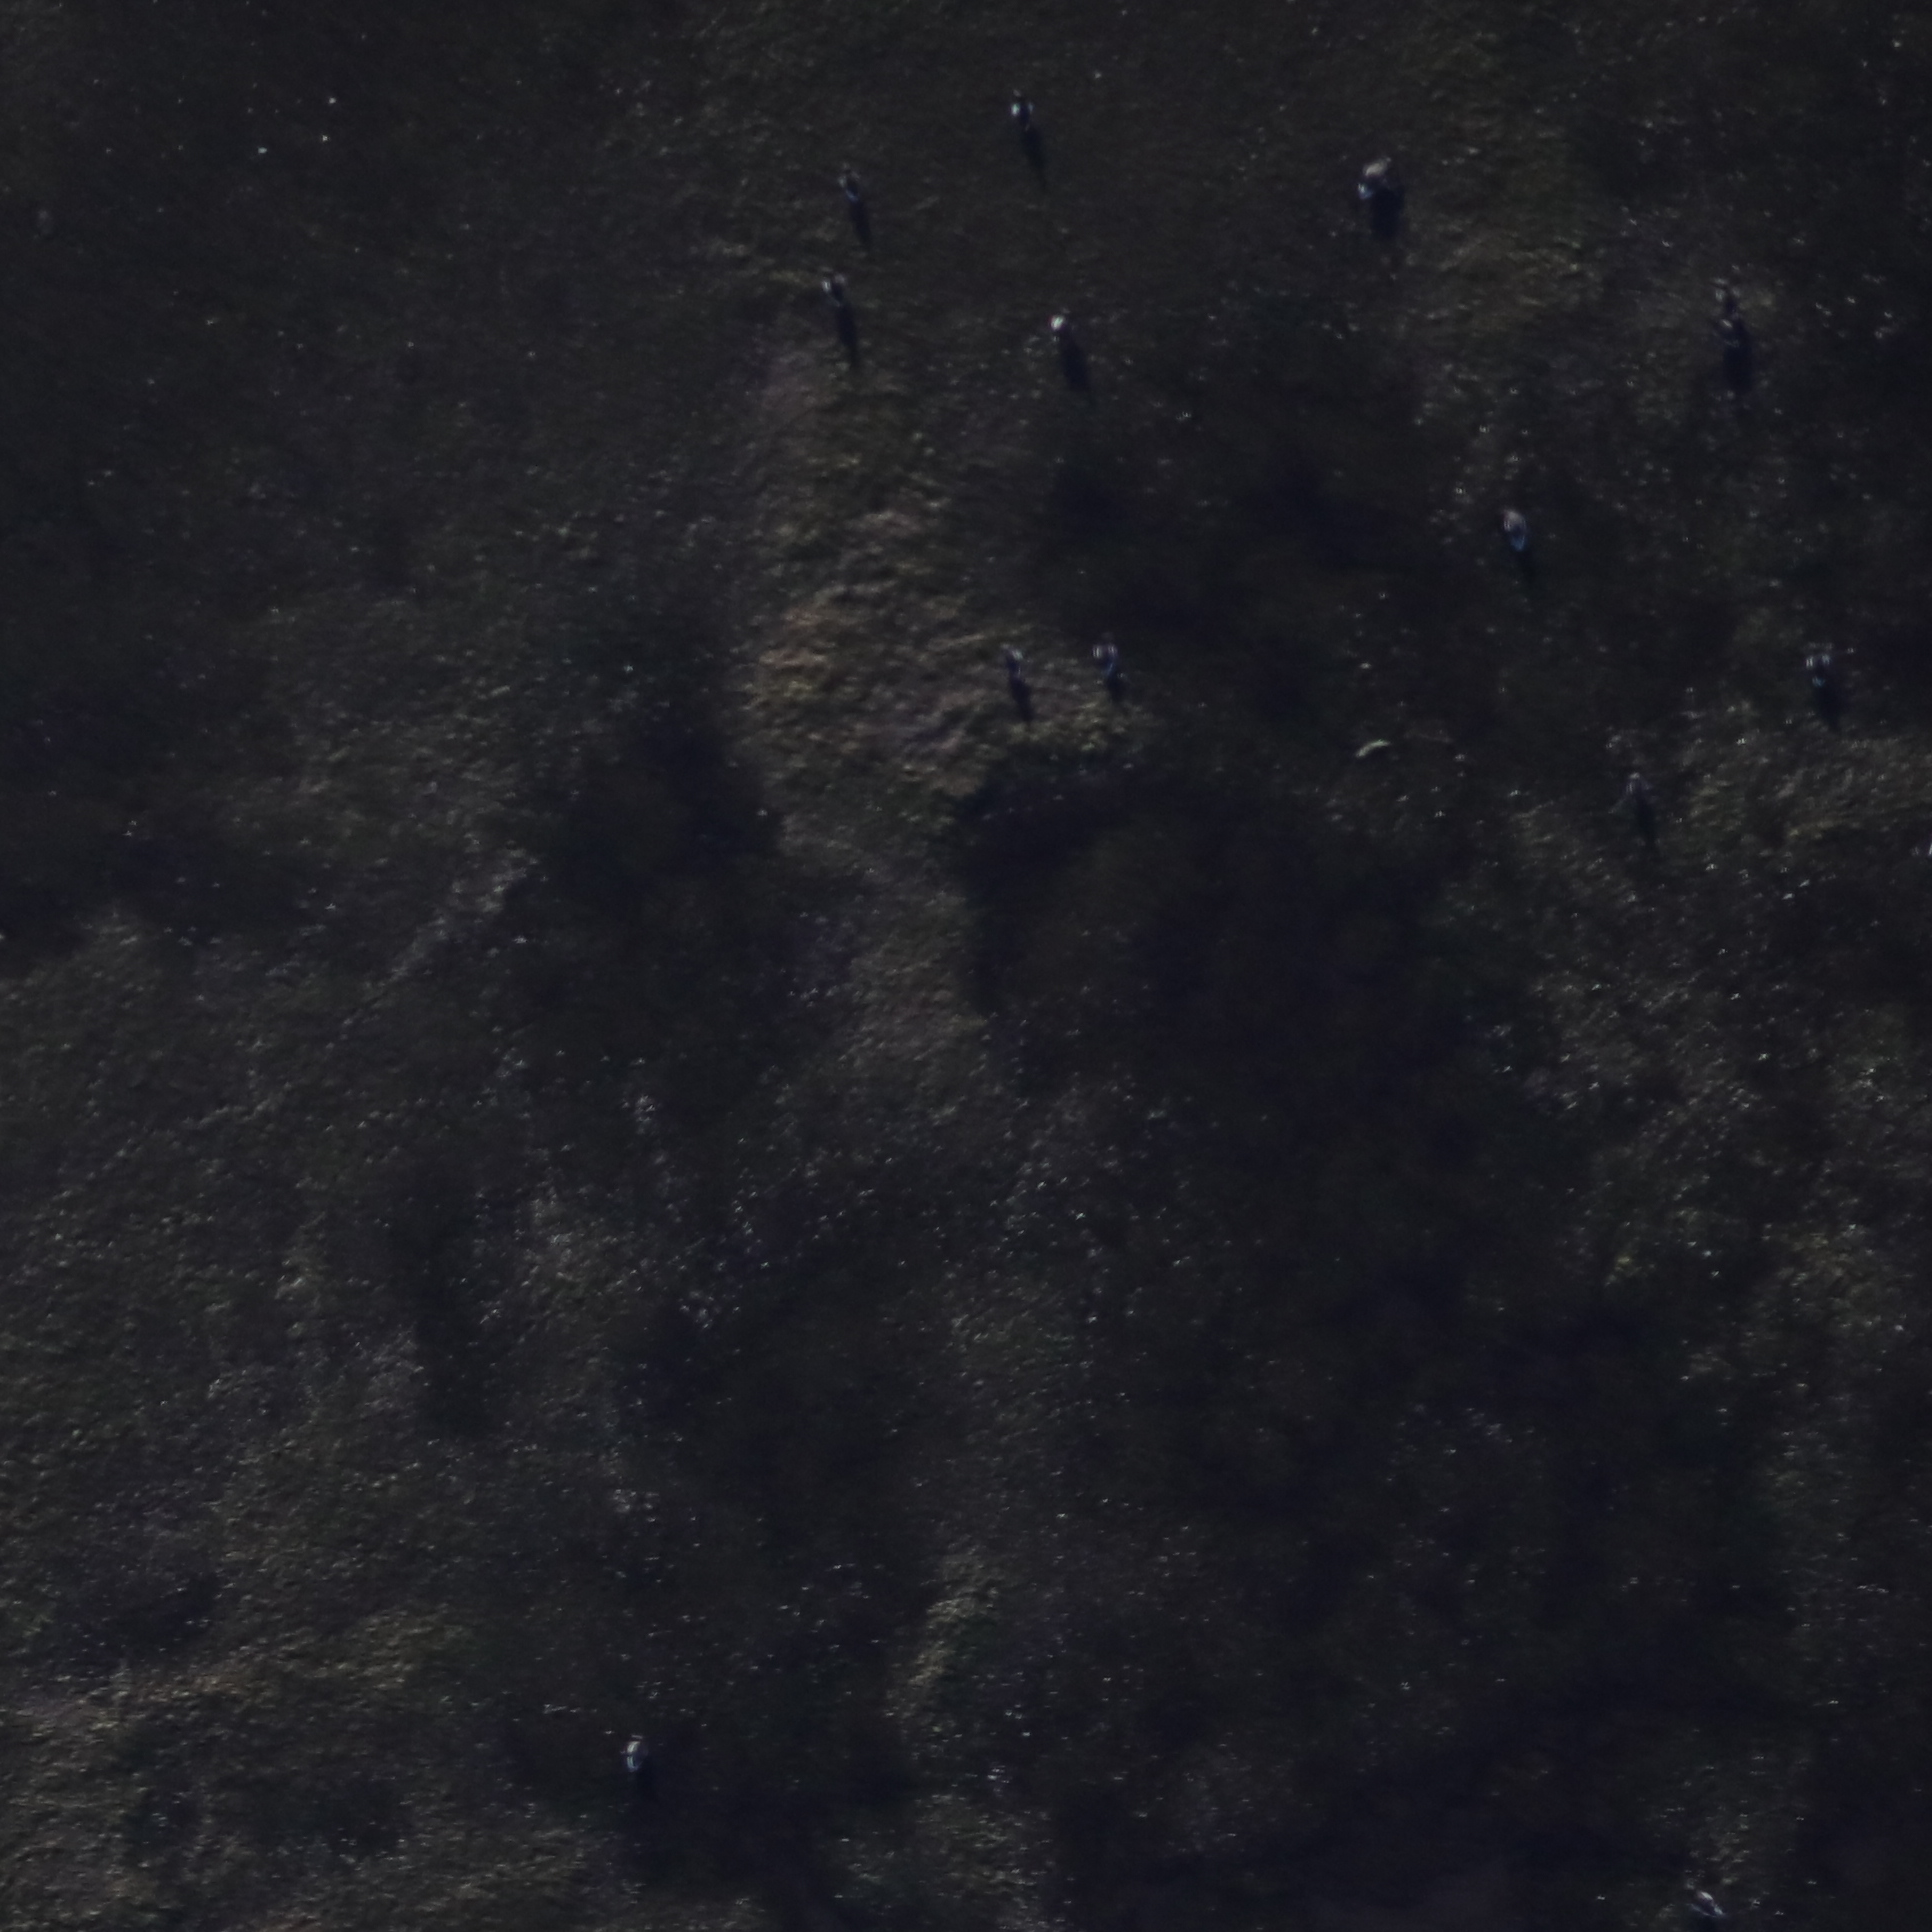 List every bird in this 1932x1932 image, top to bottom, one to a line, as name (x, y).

brant (1028, 105)
brant (1375, 176)
brant (854, 182)
brant (834, 291)
brant (1058, 331)
brant (1736, 331)
brant (1516, 524)
brant (1107, 655)
brant (1016, 658)
brant (1830, 670)
brant (1637, 793)
brant (635, 1754)
brant (1705, 1903)